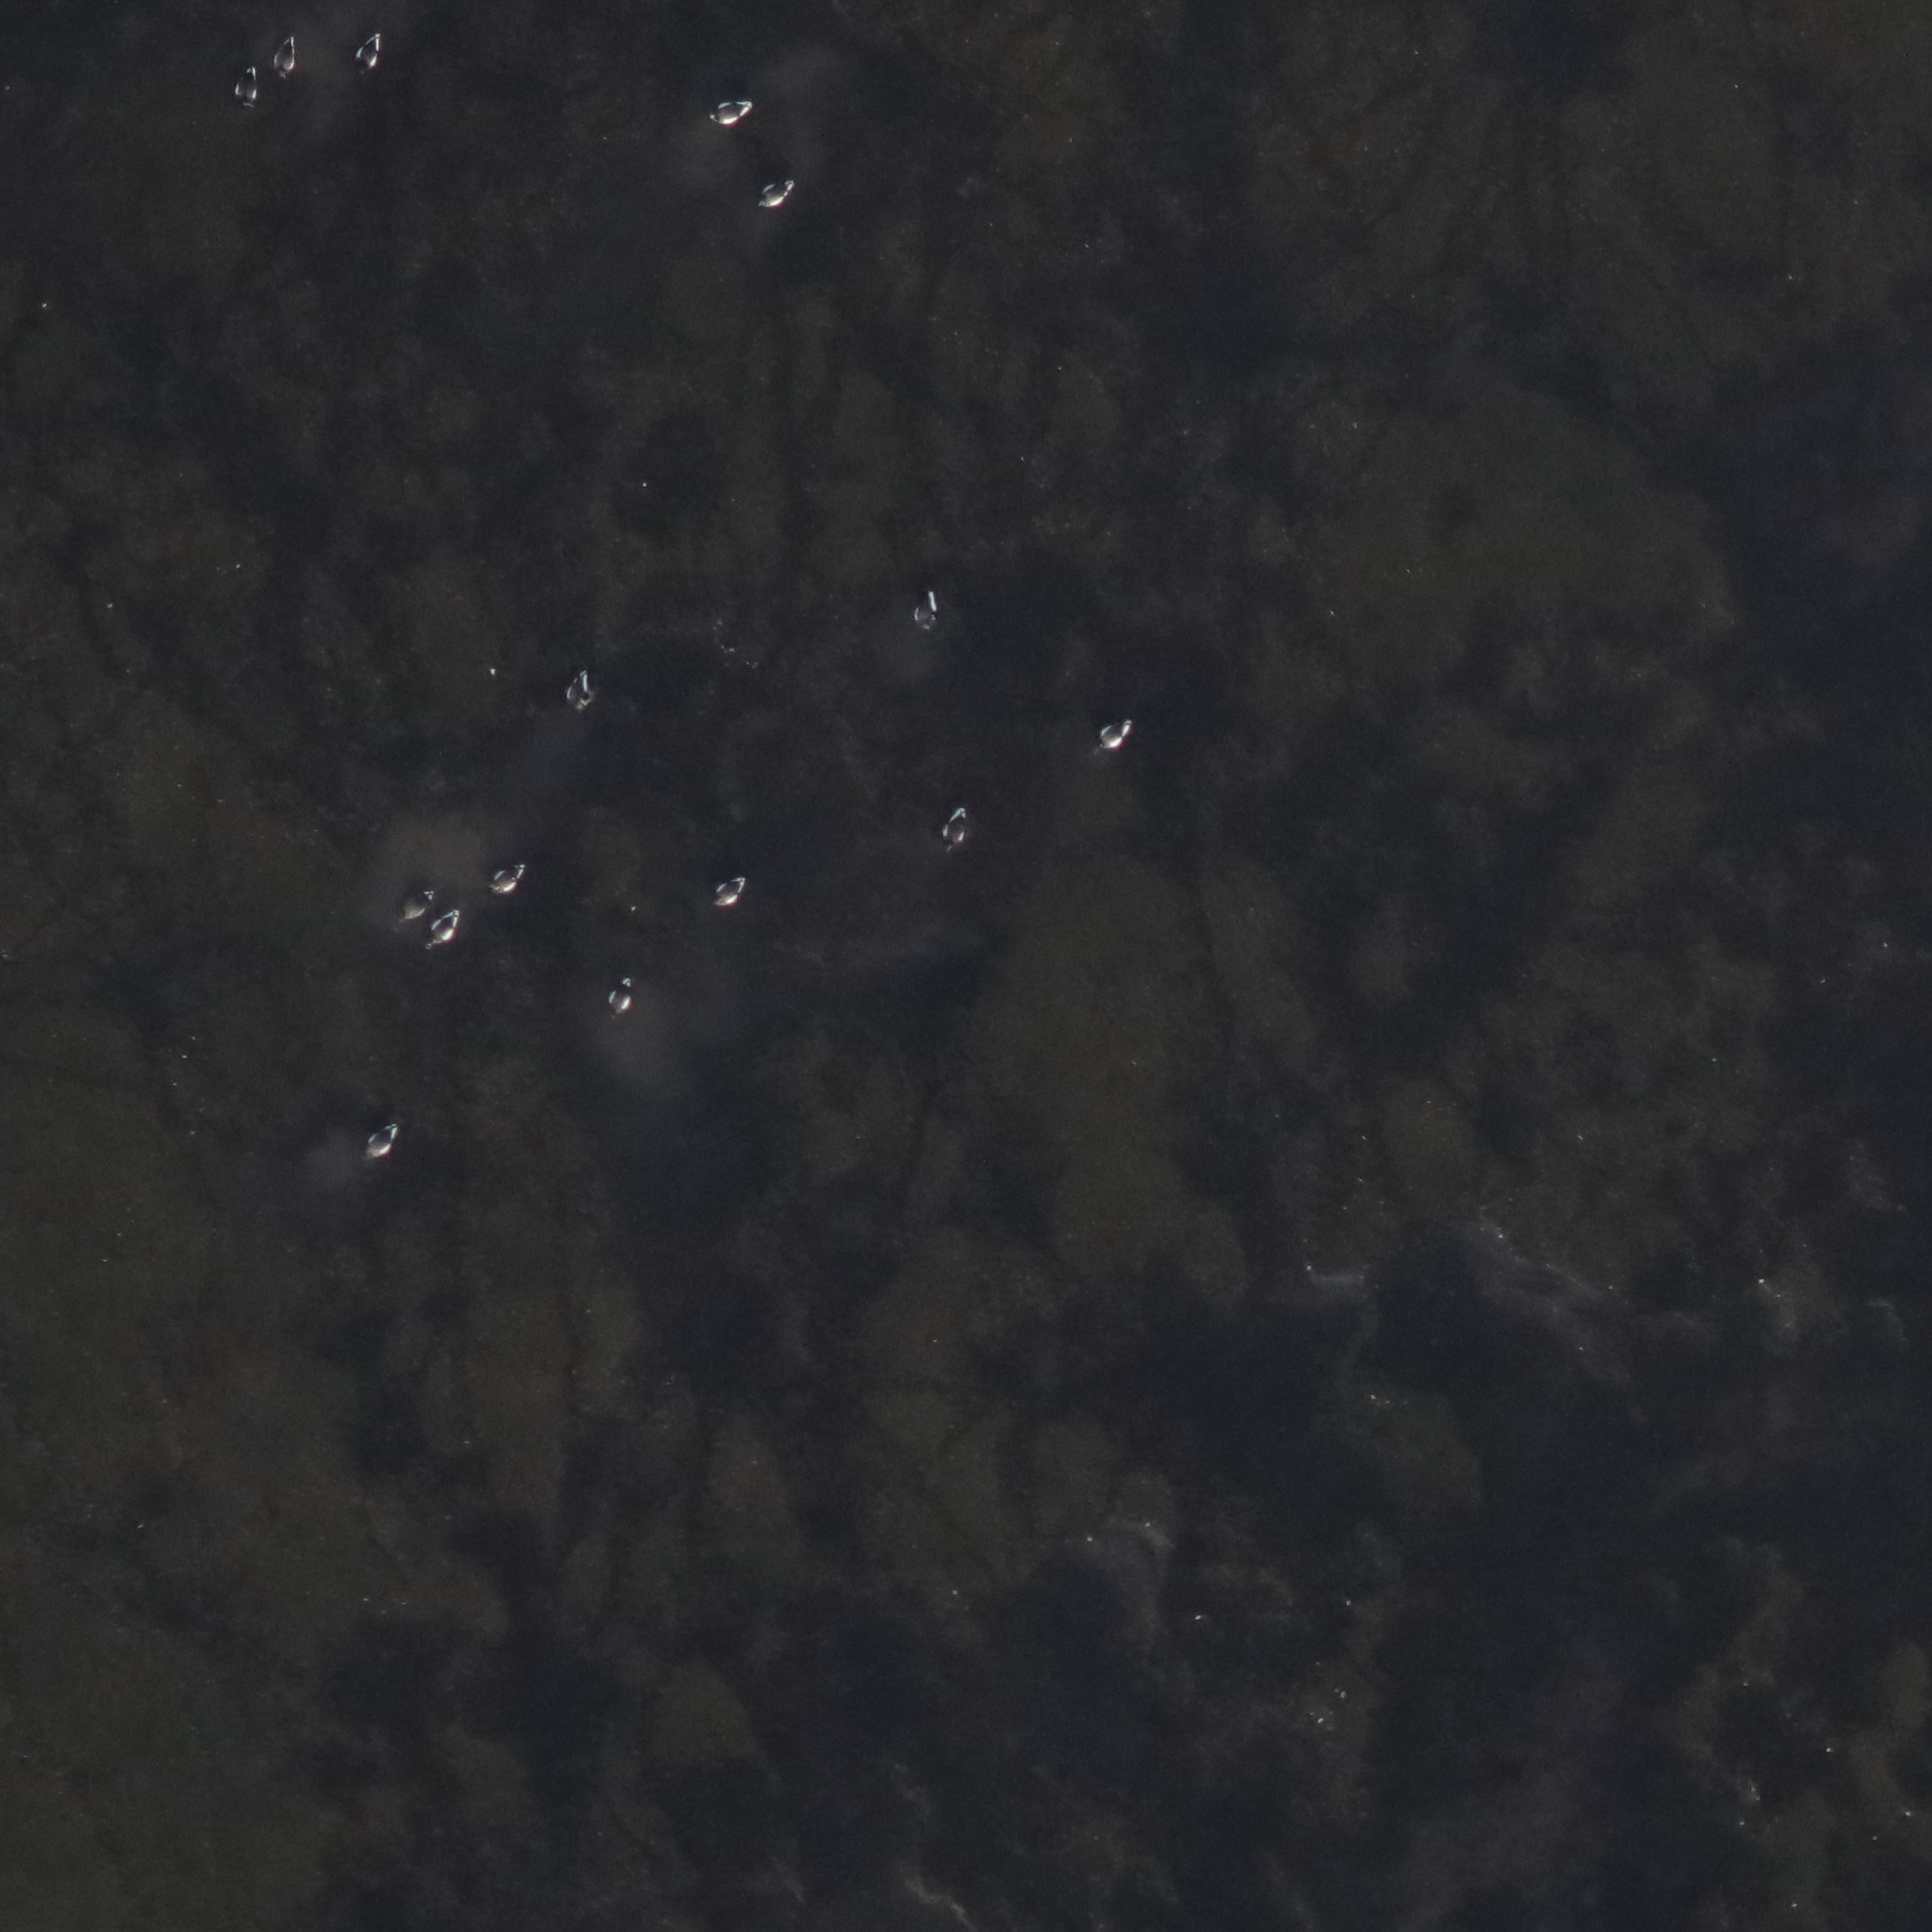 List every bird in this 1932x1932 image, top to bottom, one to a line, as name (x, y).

brant (373, 49)
brant (280, 52)
brant (249, 91)
brant (729, 111)
brant (776, 194)
brant (925, 609)
brant (578, 692)
brant (1112, 735)
brant (954, 830)
brant (505, 880)
brant (729, 892)
brant (420, 904)
brant (450, 927)
brant (621, 997)
brant (379, 1143)